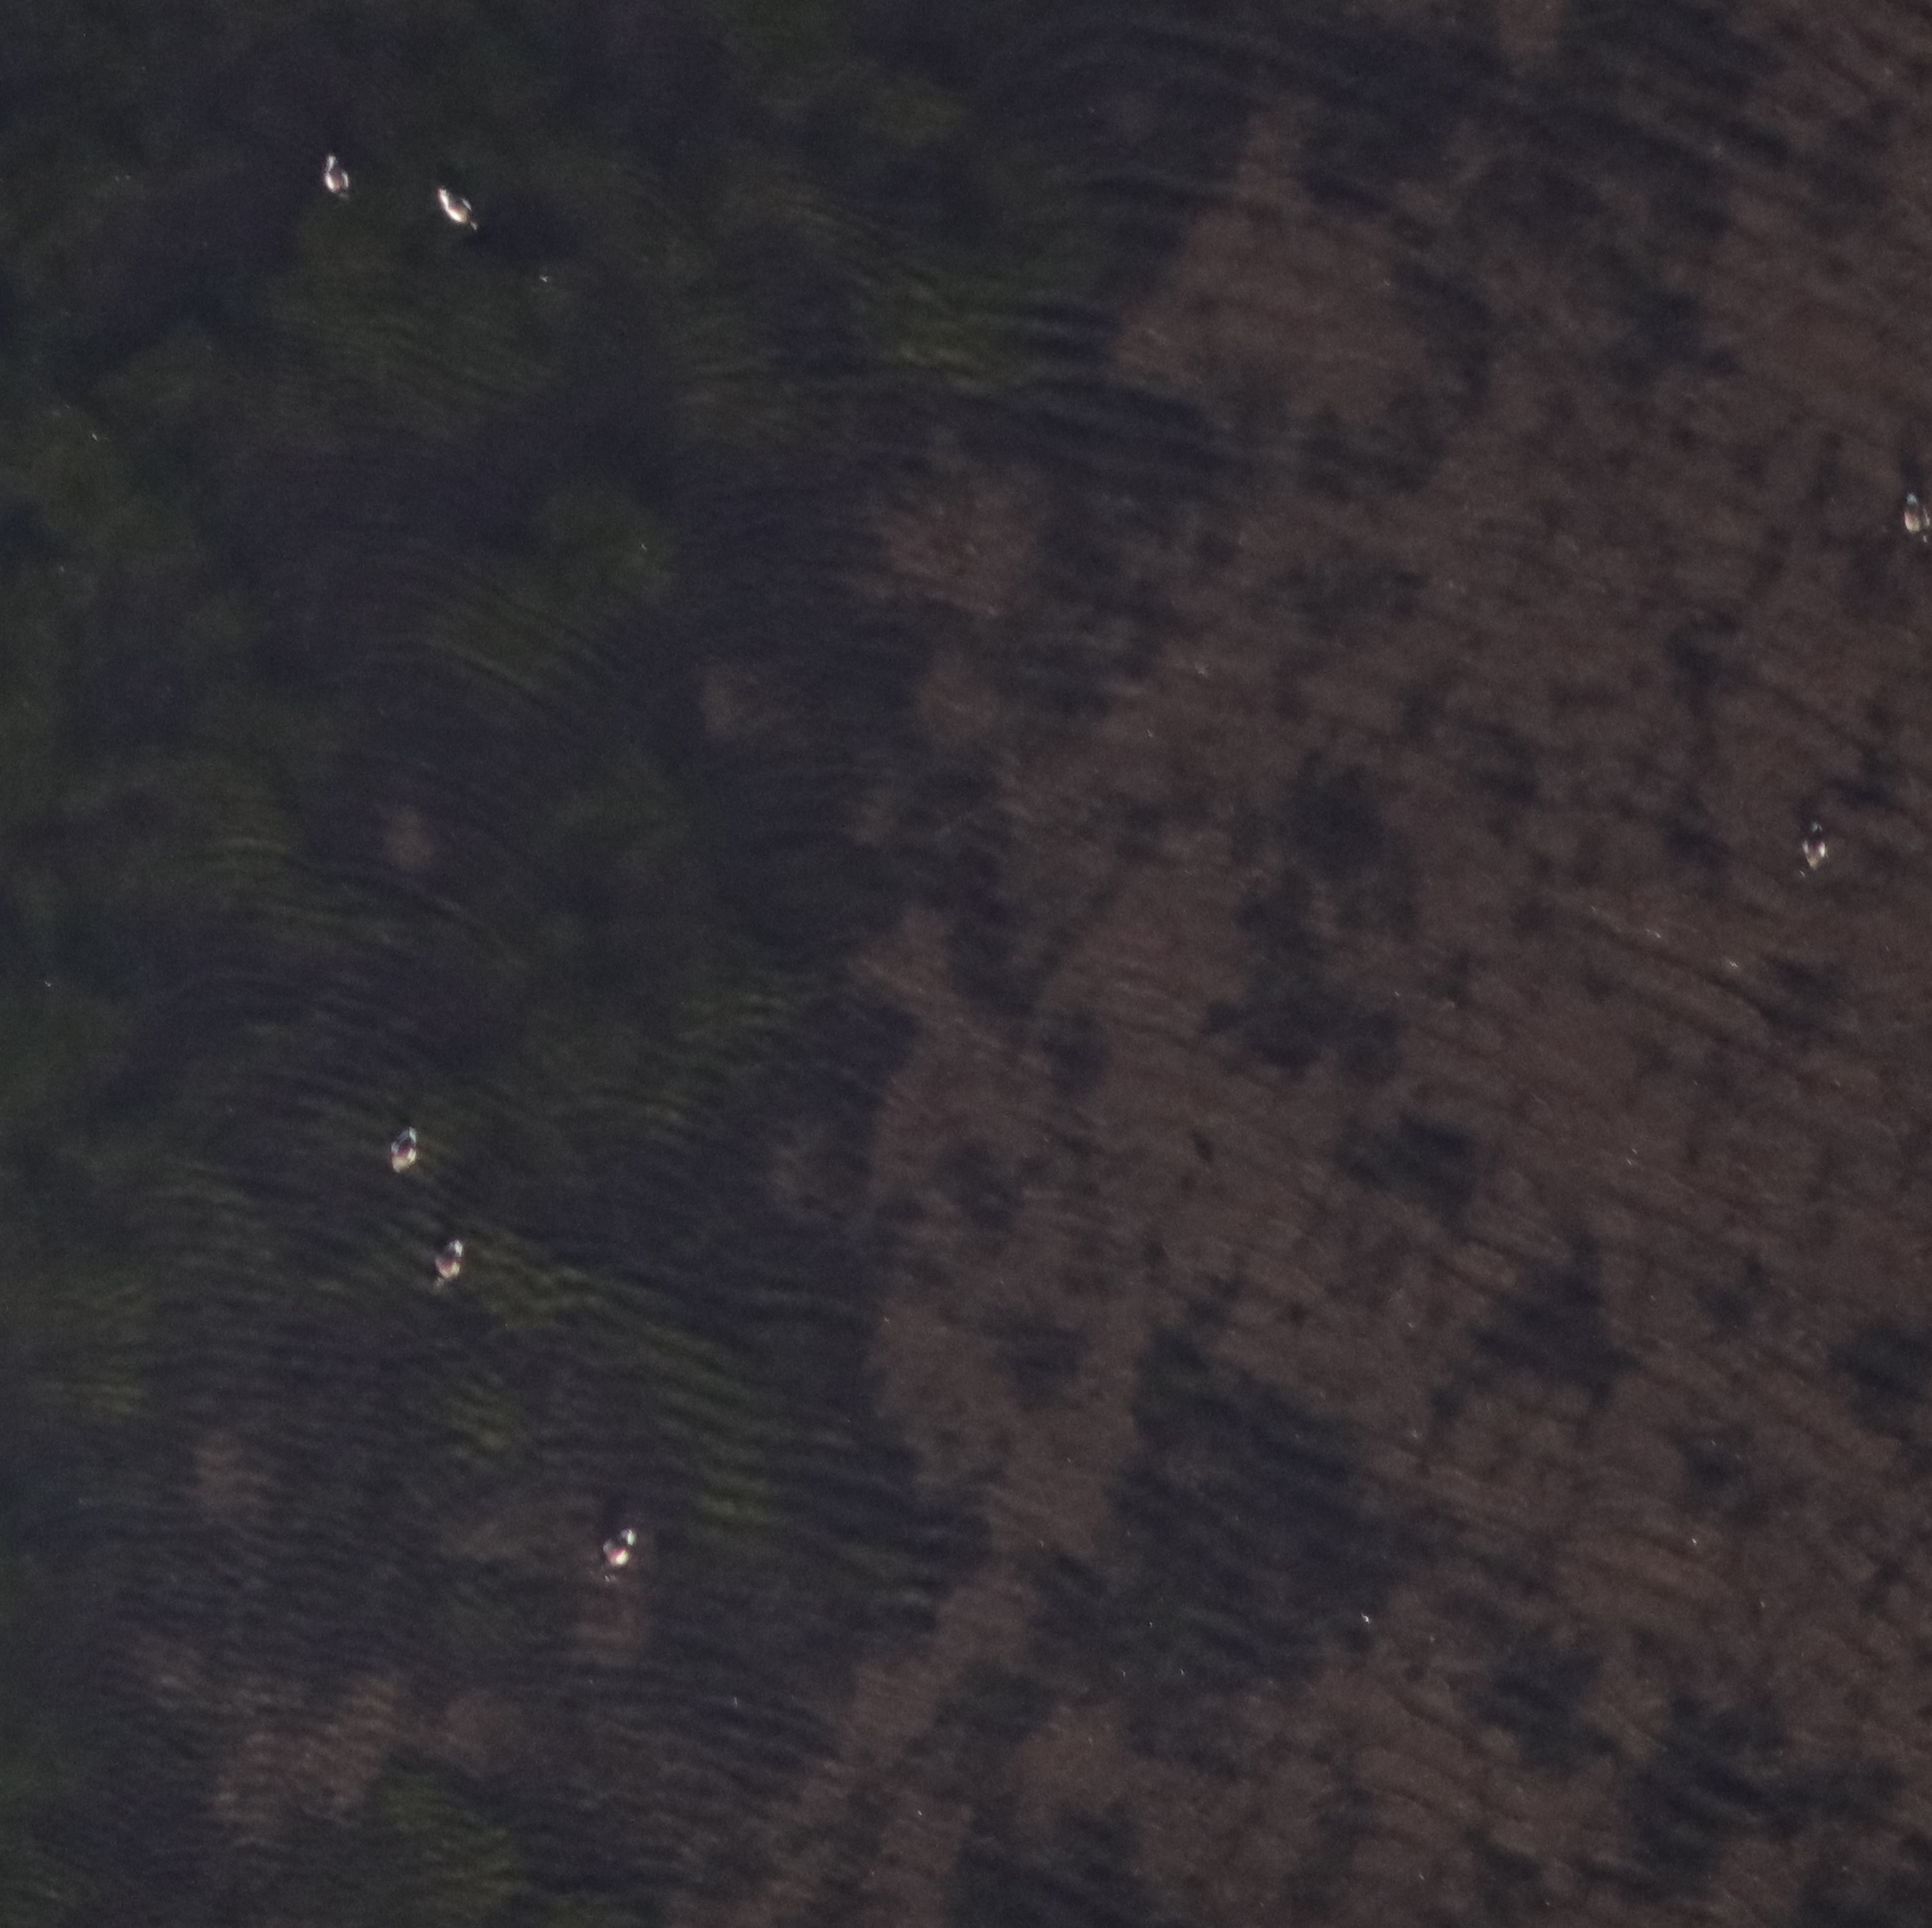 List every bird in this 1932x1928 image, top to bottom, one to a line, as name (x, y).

brant (335, 176)
brant (457, 210)
brant (1916, 518)
brant (1814, 850)
brant (404, 1152)
brant (445, 1264)
brant (618, 1551)